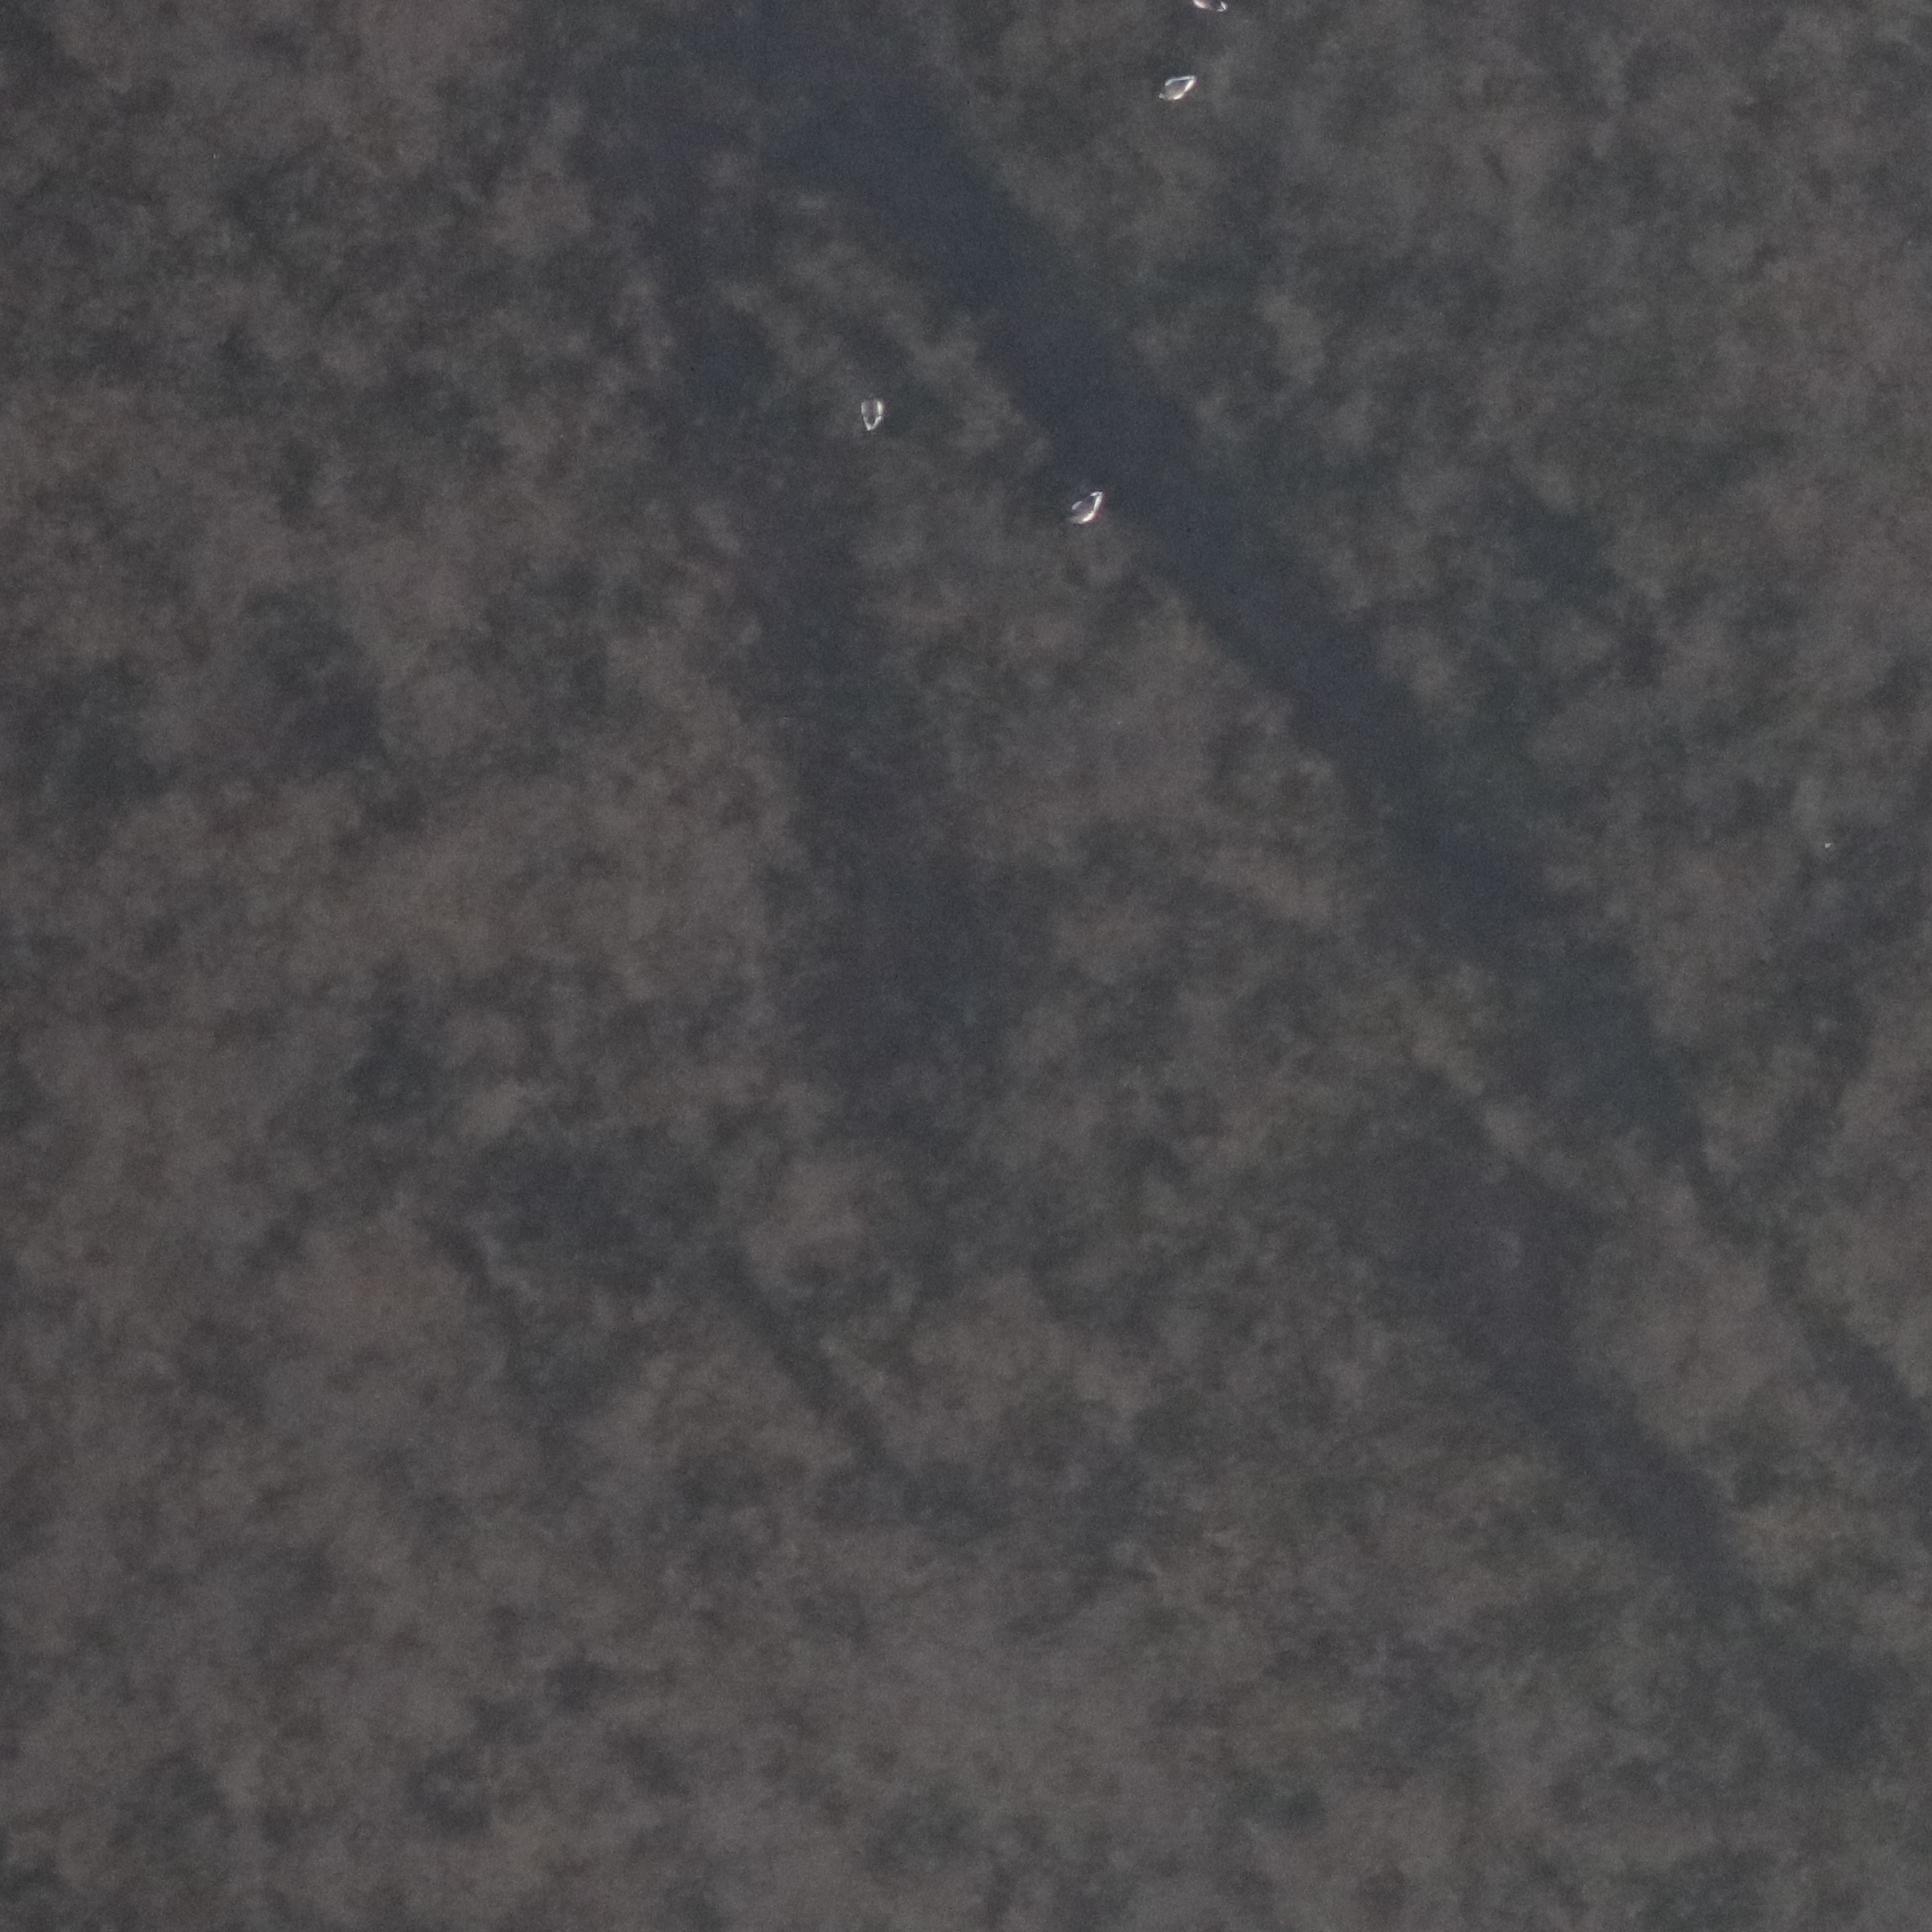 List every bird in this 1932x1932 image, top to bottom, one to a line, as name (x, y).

brant (1175, 89)
brant (871, 411)
brant (1084, 508)